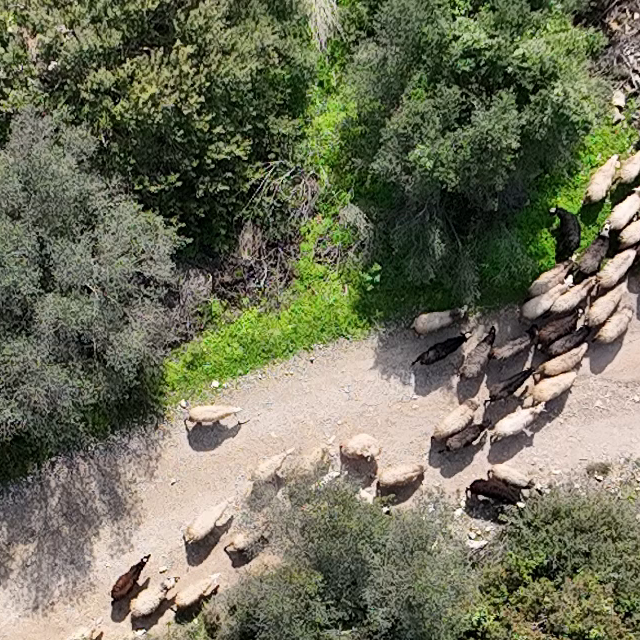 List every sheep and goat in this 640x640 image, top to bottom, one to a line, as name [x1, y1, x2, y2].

sheep [621, 147, 639, 185]
sheep [586, 154, 619, 203]
sheep [605, 186, 639, 231]
sheep [548, 208, 580, 254]
sheep [619, 208, 639, 248]
sheep [579, 220, 610, 275]
sheep [596, 247, 637, 289]
sheep [528, 261, 573, 295]
sheep [522, 274, 574, 320]
sheep [551, 276, 596, 312]
sheep [584, 282, 627, 326]
sheep [593, 302, 634, 345]
sheep [413, 304, 468, 338]
sheep [537, 307, 582, 346]
sheep [494, 324, 538, 360]
sheep [460, 326, 495, 379]
sheep [548, 326, 592, 357]
sheep [419, 331, 472, 365]
sheep [539, 343, 587, 375]
sheep [489, 366, 534, 401]
sheep [532, 372, 575, 402]
sheep [434, 394, 480, 441]
sheep [489, 401, 545, 443]
sheep [185, 405, 243, 424]
sheep [446, 420, 491, 451]
sheep [340, 434, 383, 461]
sheep [302, 435, 335, 475]
sheep [252, 448, 295, 484]
sheep [379, 462, 427, 487]
sheep [491, 463, 543, 488]
sheep [469, 480, 526, 509]
sheep [187, 496, 235, 544]
sheep [238, 531, 272, 562]
sheep [112, 553, 151, 600]
sheep [174, 574, 221, 608]
sheep [130, 576, 180, 617]
sheep [57, 618, 103, 639]
sheep [99, 631, 145, 639]